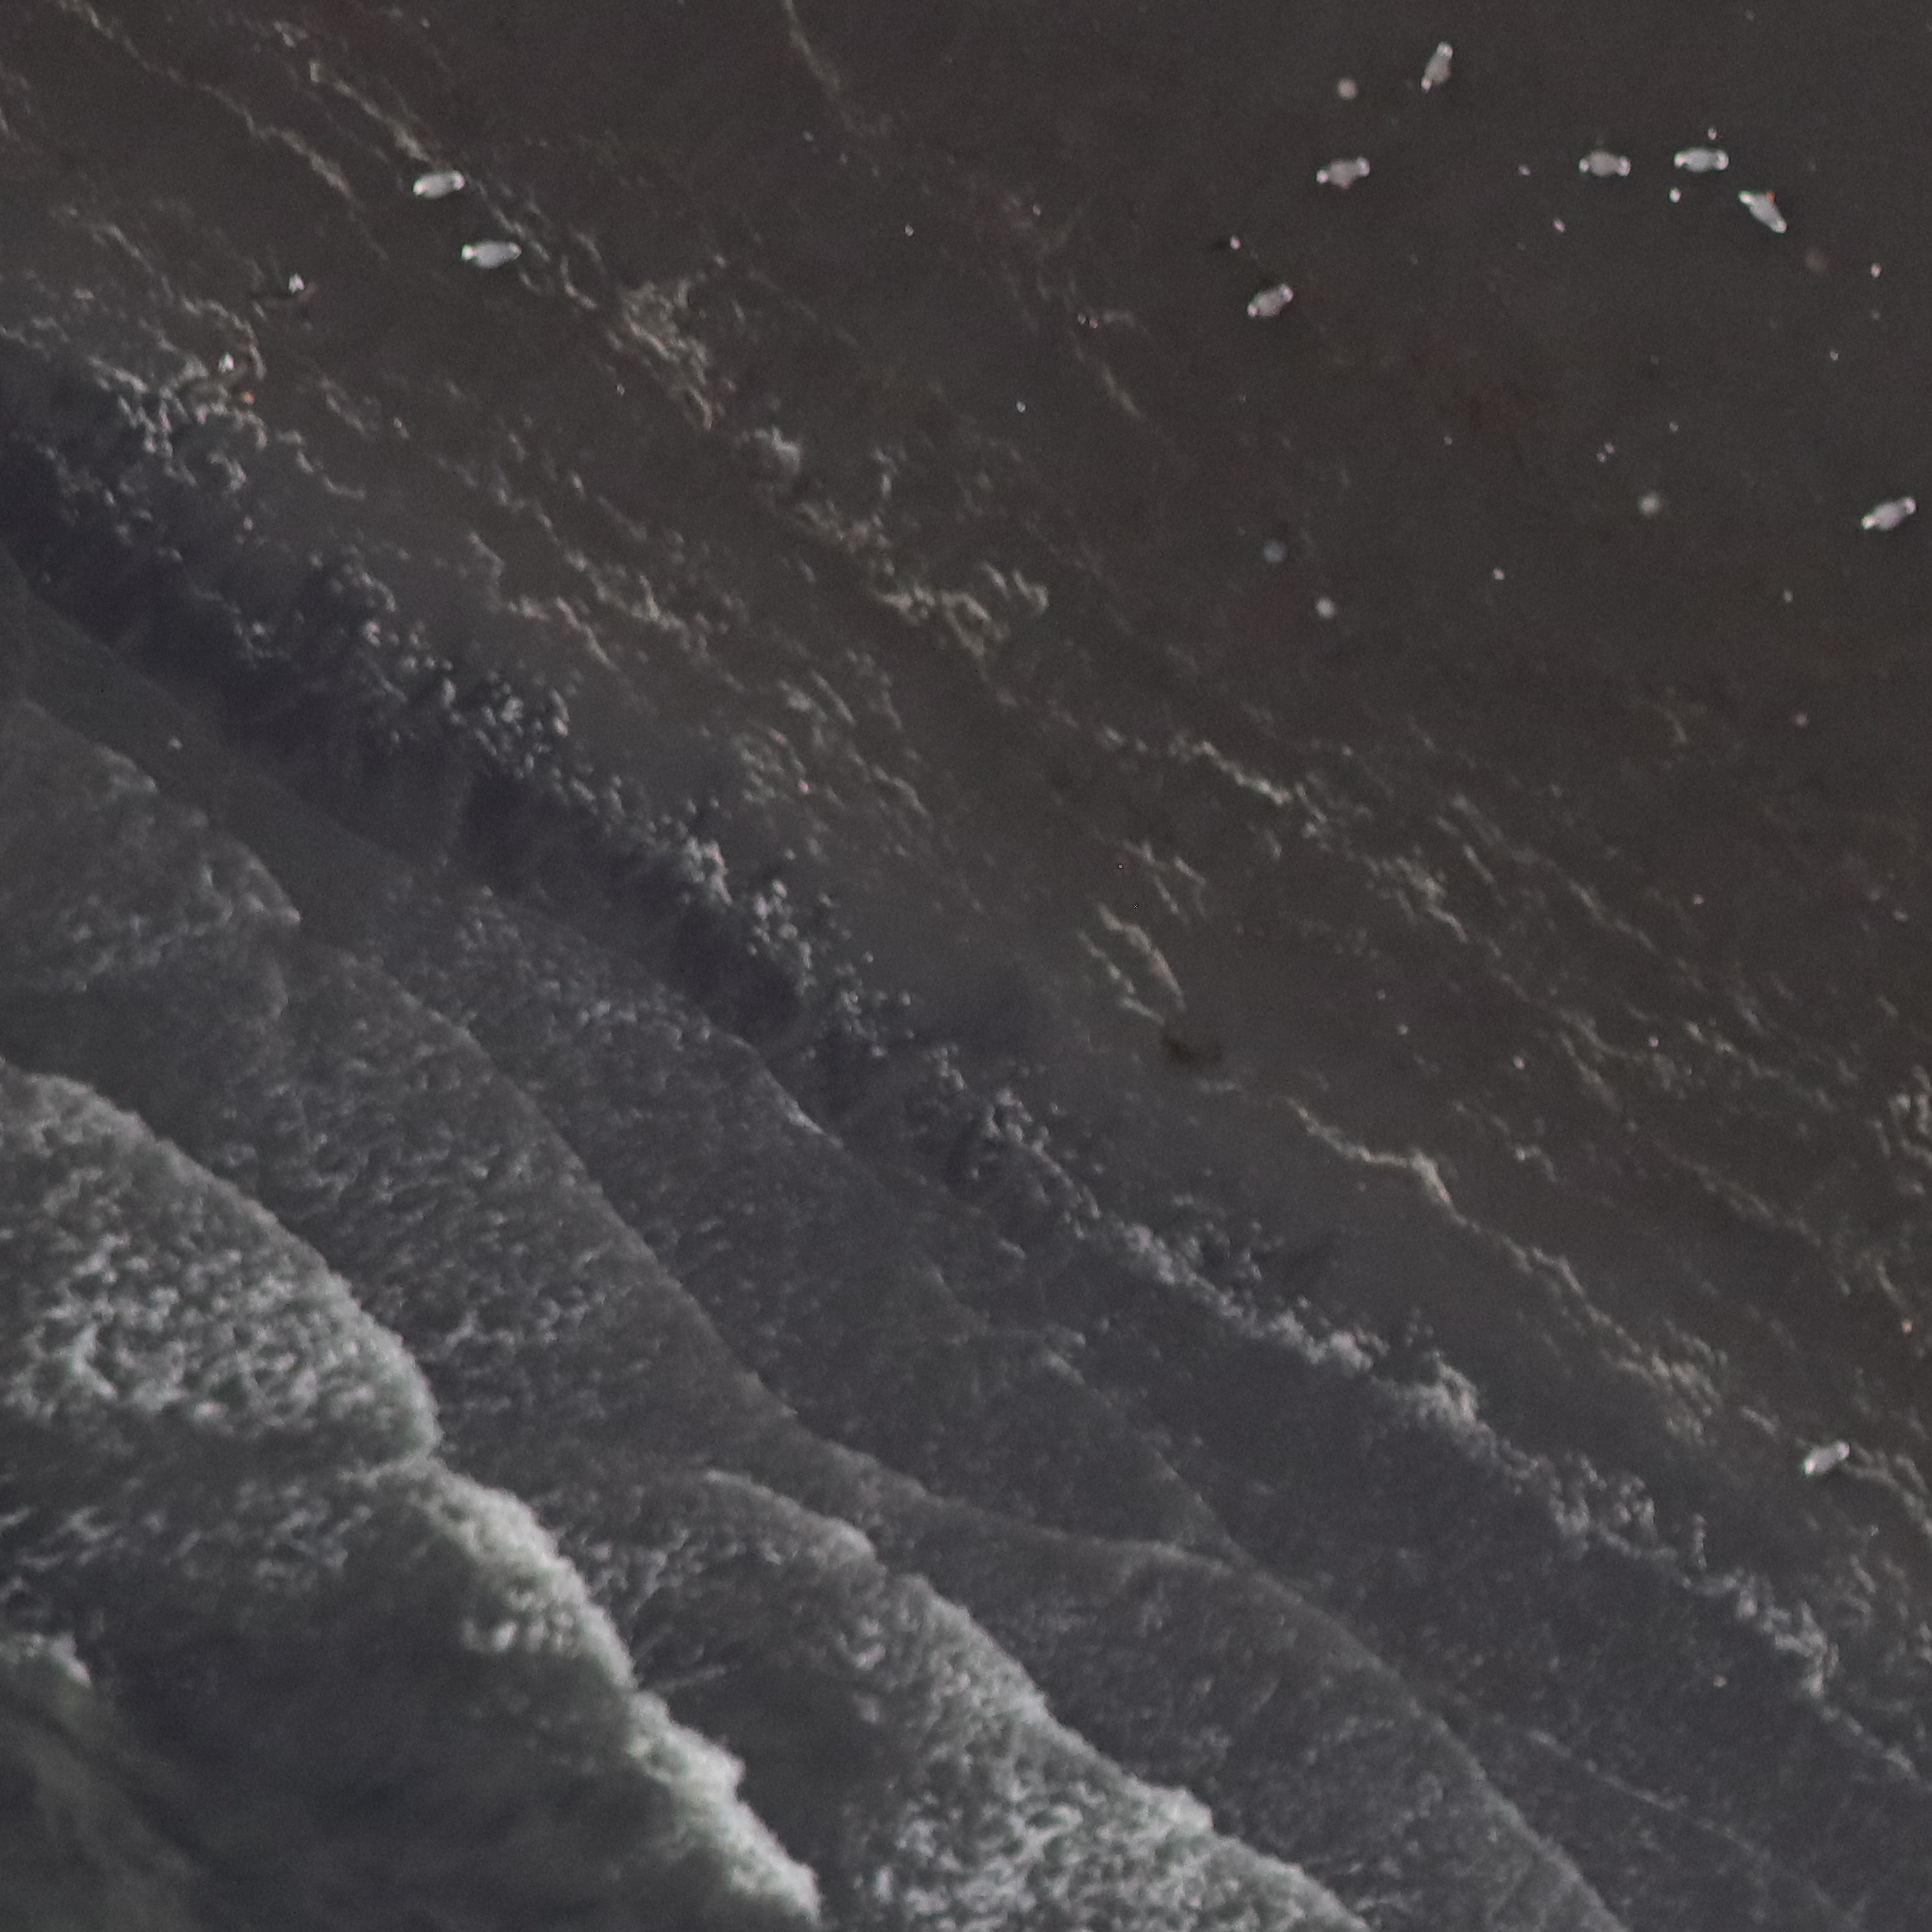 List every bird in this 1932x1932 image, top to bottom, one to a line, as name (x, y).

emperor goose (1438, 67)
emperor goose (1698, 157)
emperor goose (1609, 162)
emperor goose (1345, 171)
emperor goose (437, 185)
emperor goose (1768, 211)
emperor goose (491, 252)
emperor goose (1269, 301)
brant (297, 302)
brant (227, 383)
emperor goose (1891, 520)
emperor goose (1823, 1461)